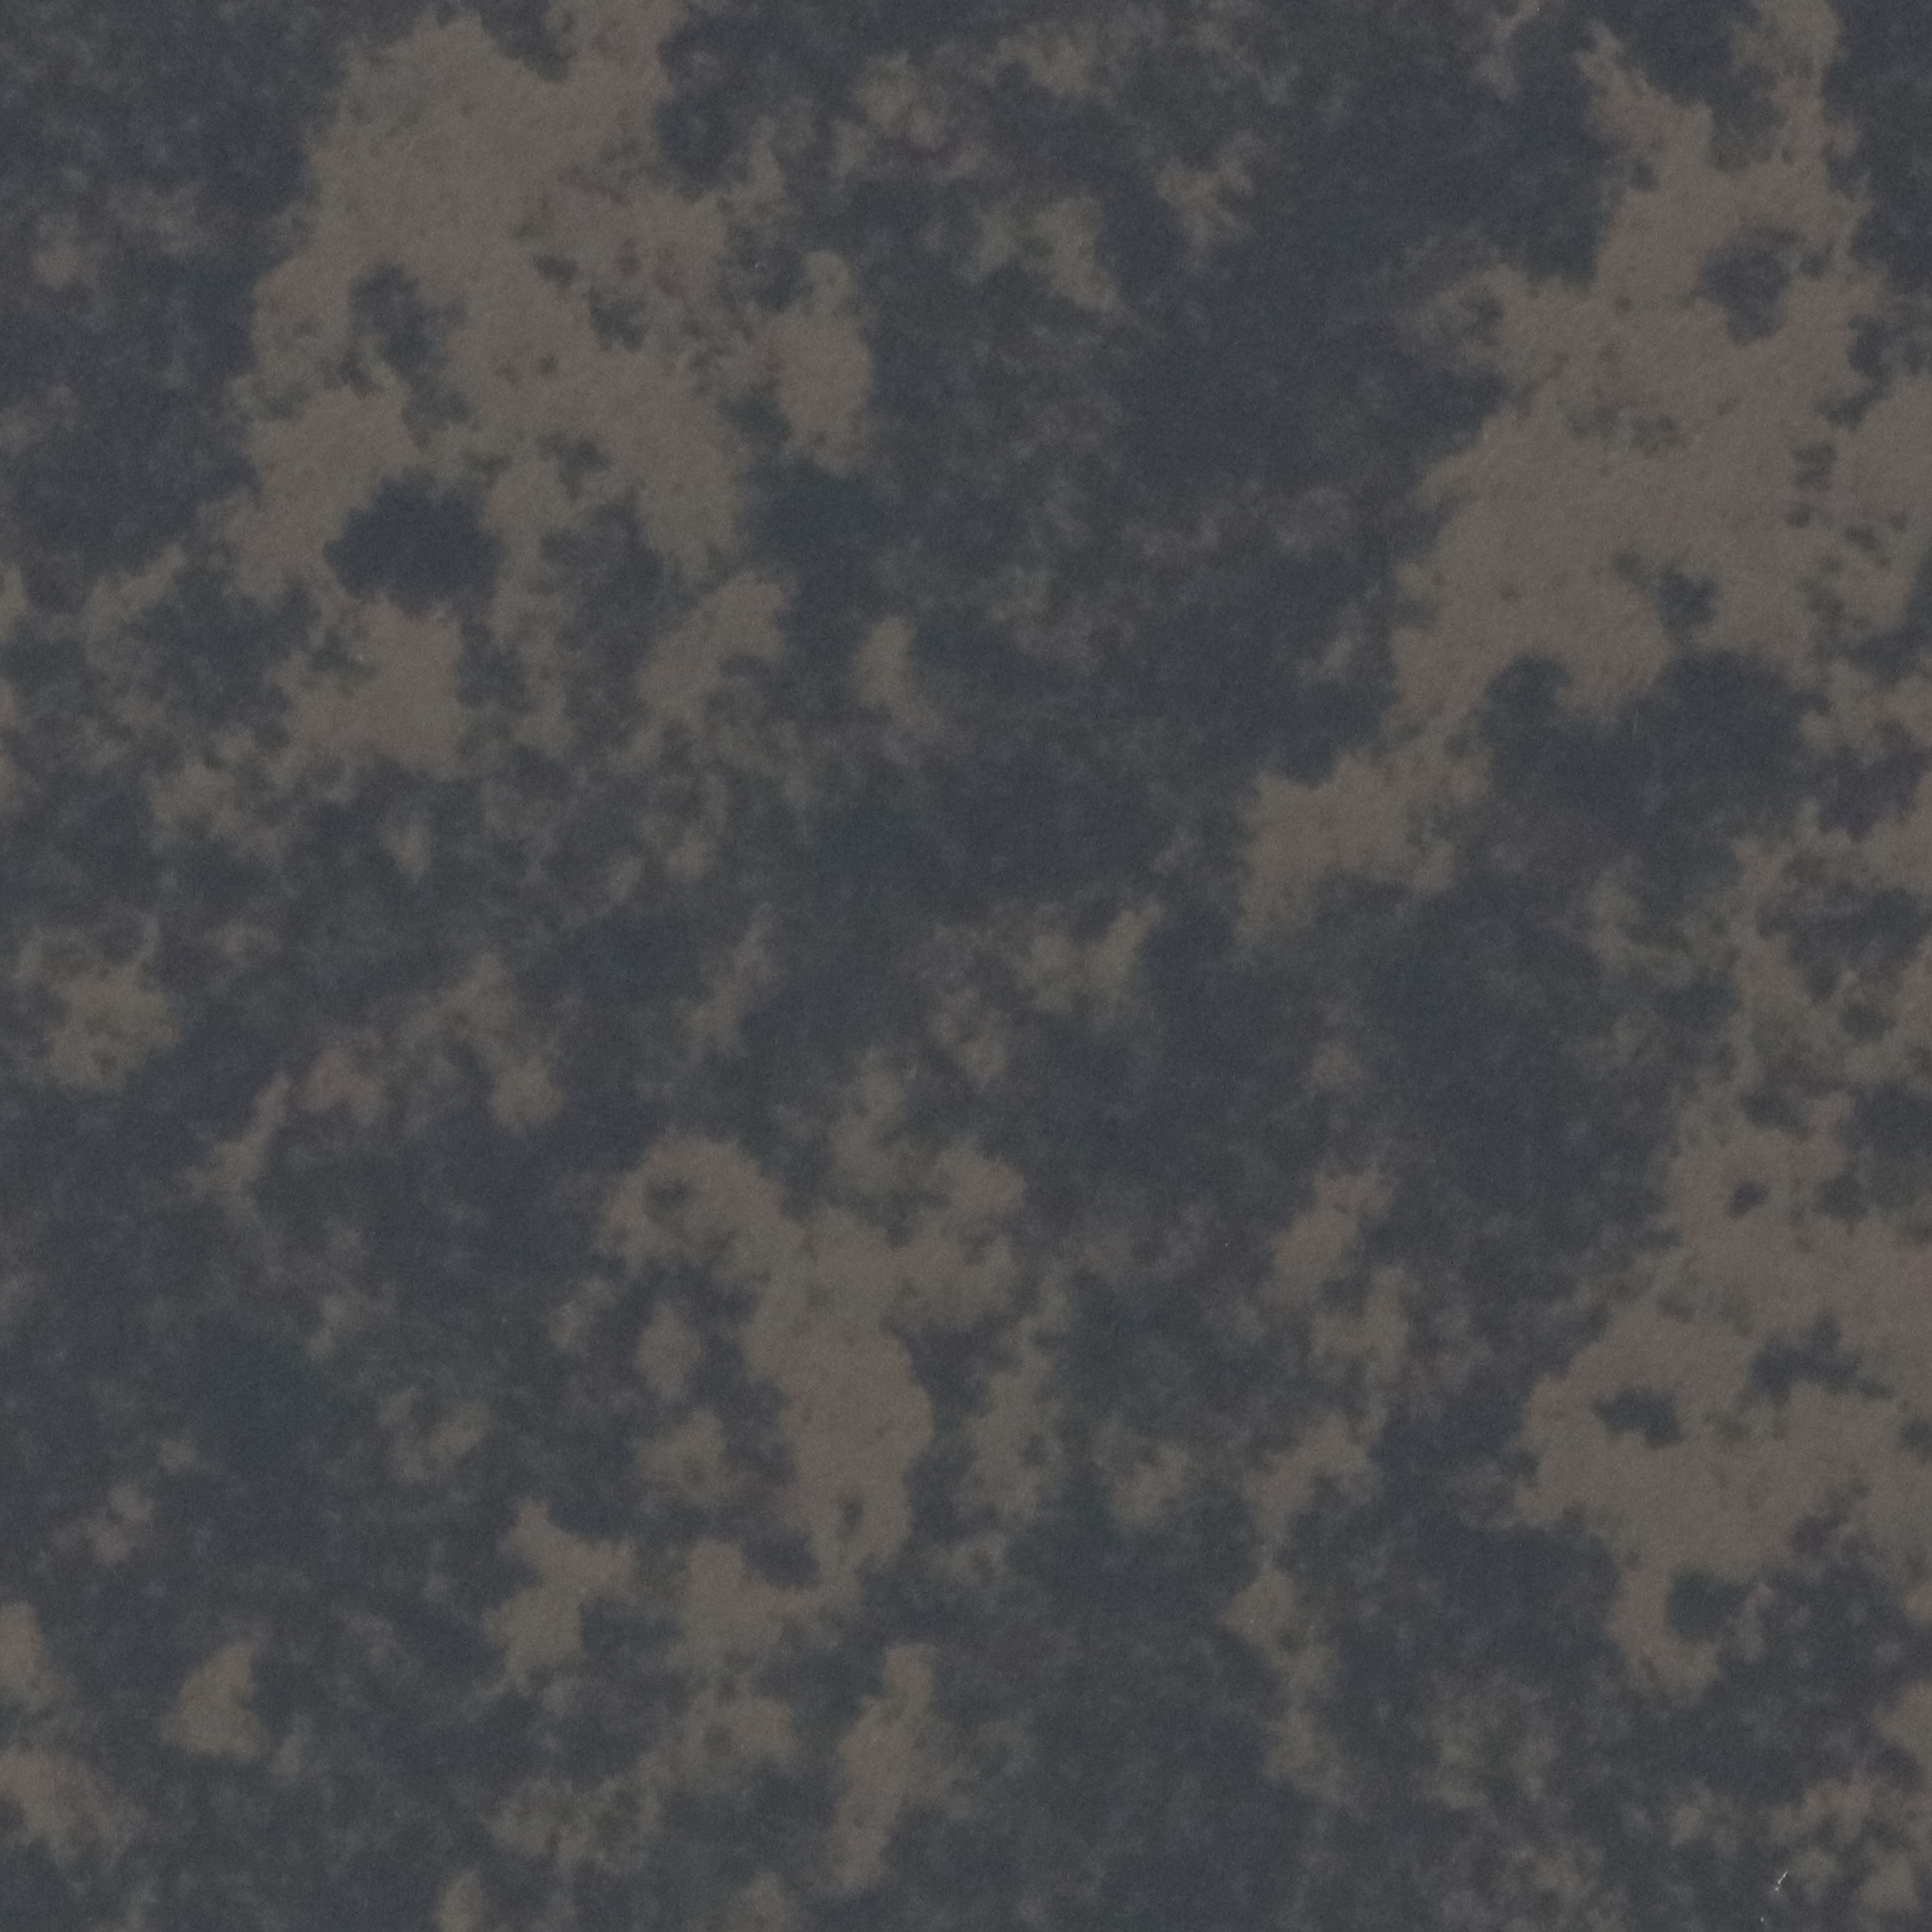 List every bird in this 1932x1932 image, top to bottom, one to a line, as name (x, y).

None